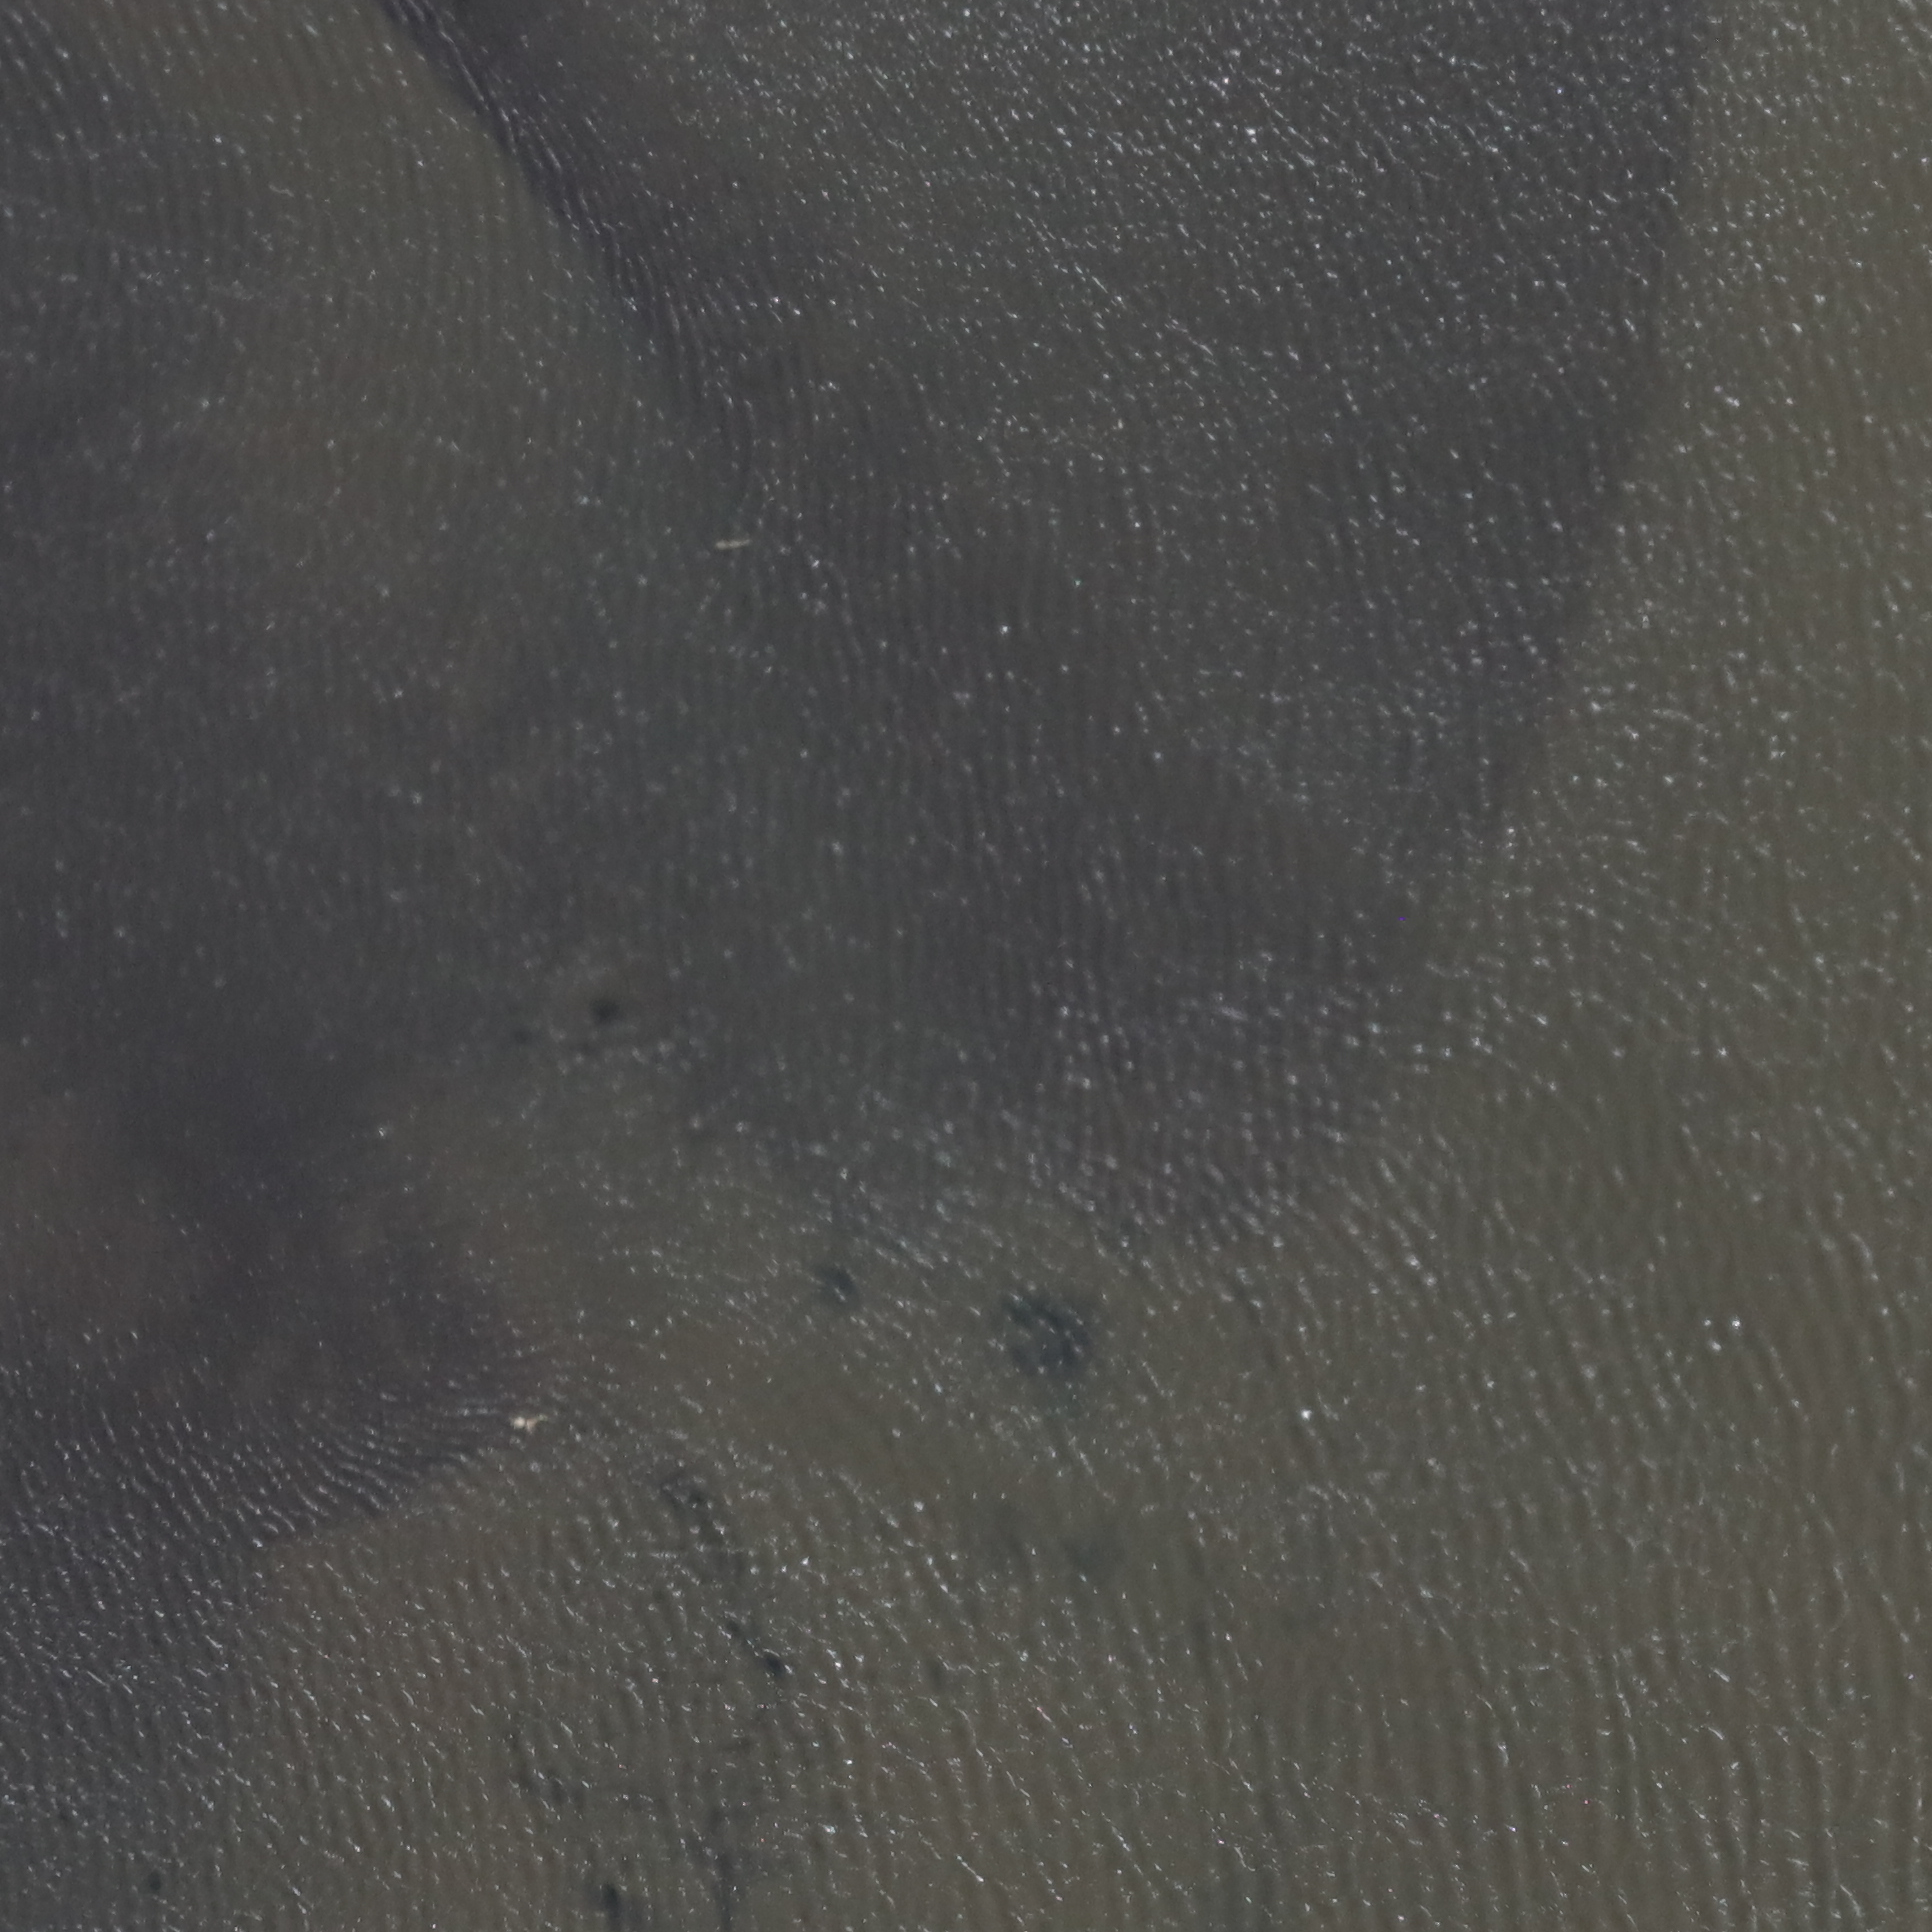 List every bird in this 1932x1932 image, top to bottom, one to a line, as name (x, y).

None